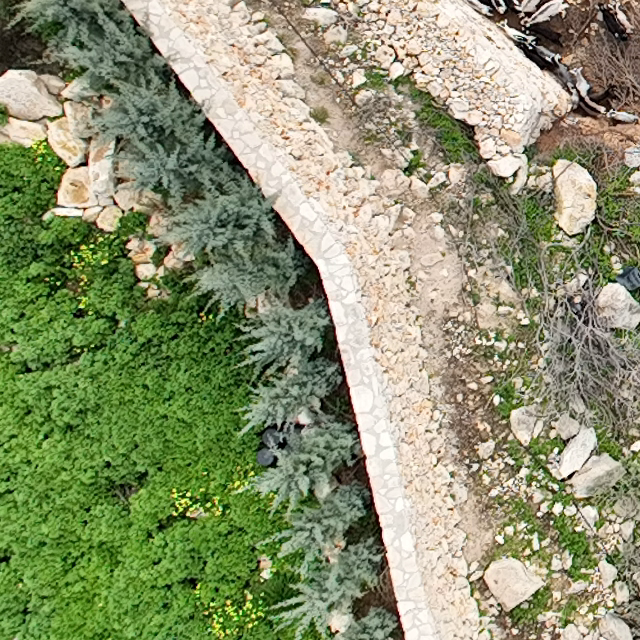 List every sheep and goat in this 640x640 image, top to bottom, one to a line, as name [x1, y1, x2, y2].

goat [457, 0, 494, 16]
goat [477, 0, 507, 14]
goat [492, 0, 522, 13]
goat [520, 0, 549, 13]
goat [521, 0, 568, 26]
goat [594, 3, 625, 37]
goat [608, 3, 635, 32]
goat [494, 20, 534, 45]
goat [530, 22, 561, 46]
goat [528, 42, 555, 61]
goat [518, 44, 553, 71]
goat [545, 53, 571, 82]
goat [569, 66, 591, 96]
goat [591, 85, 614, 101]
goat [580, 96, 606, 118]
goat [607, 109, 639, 123]